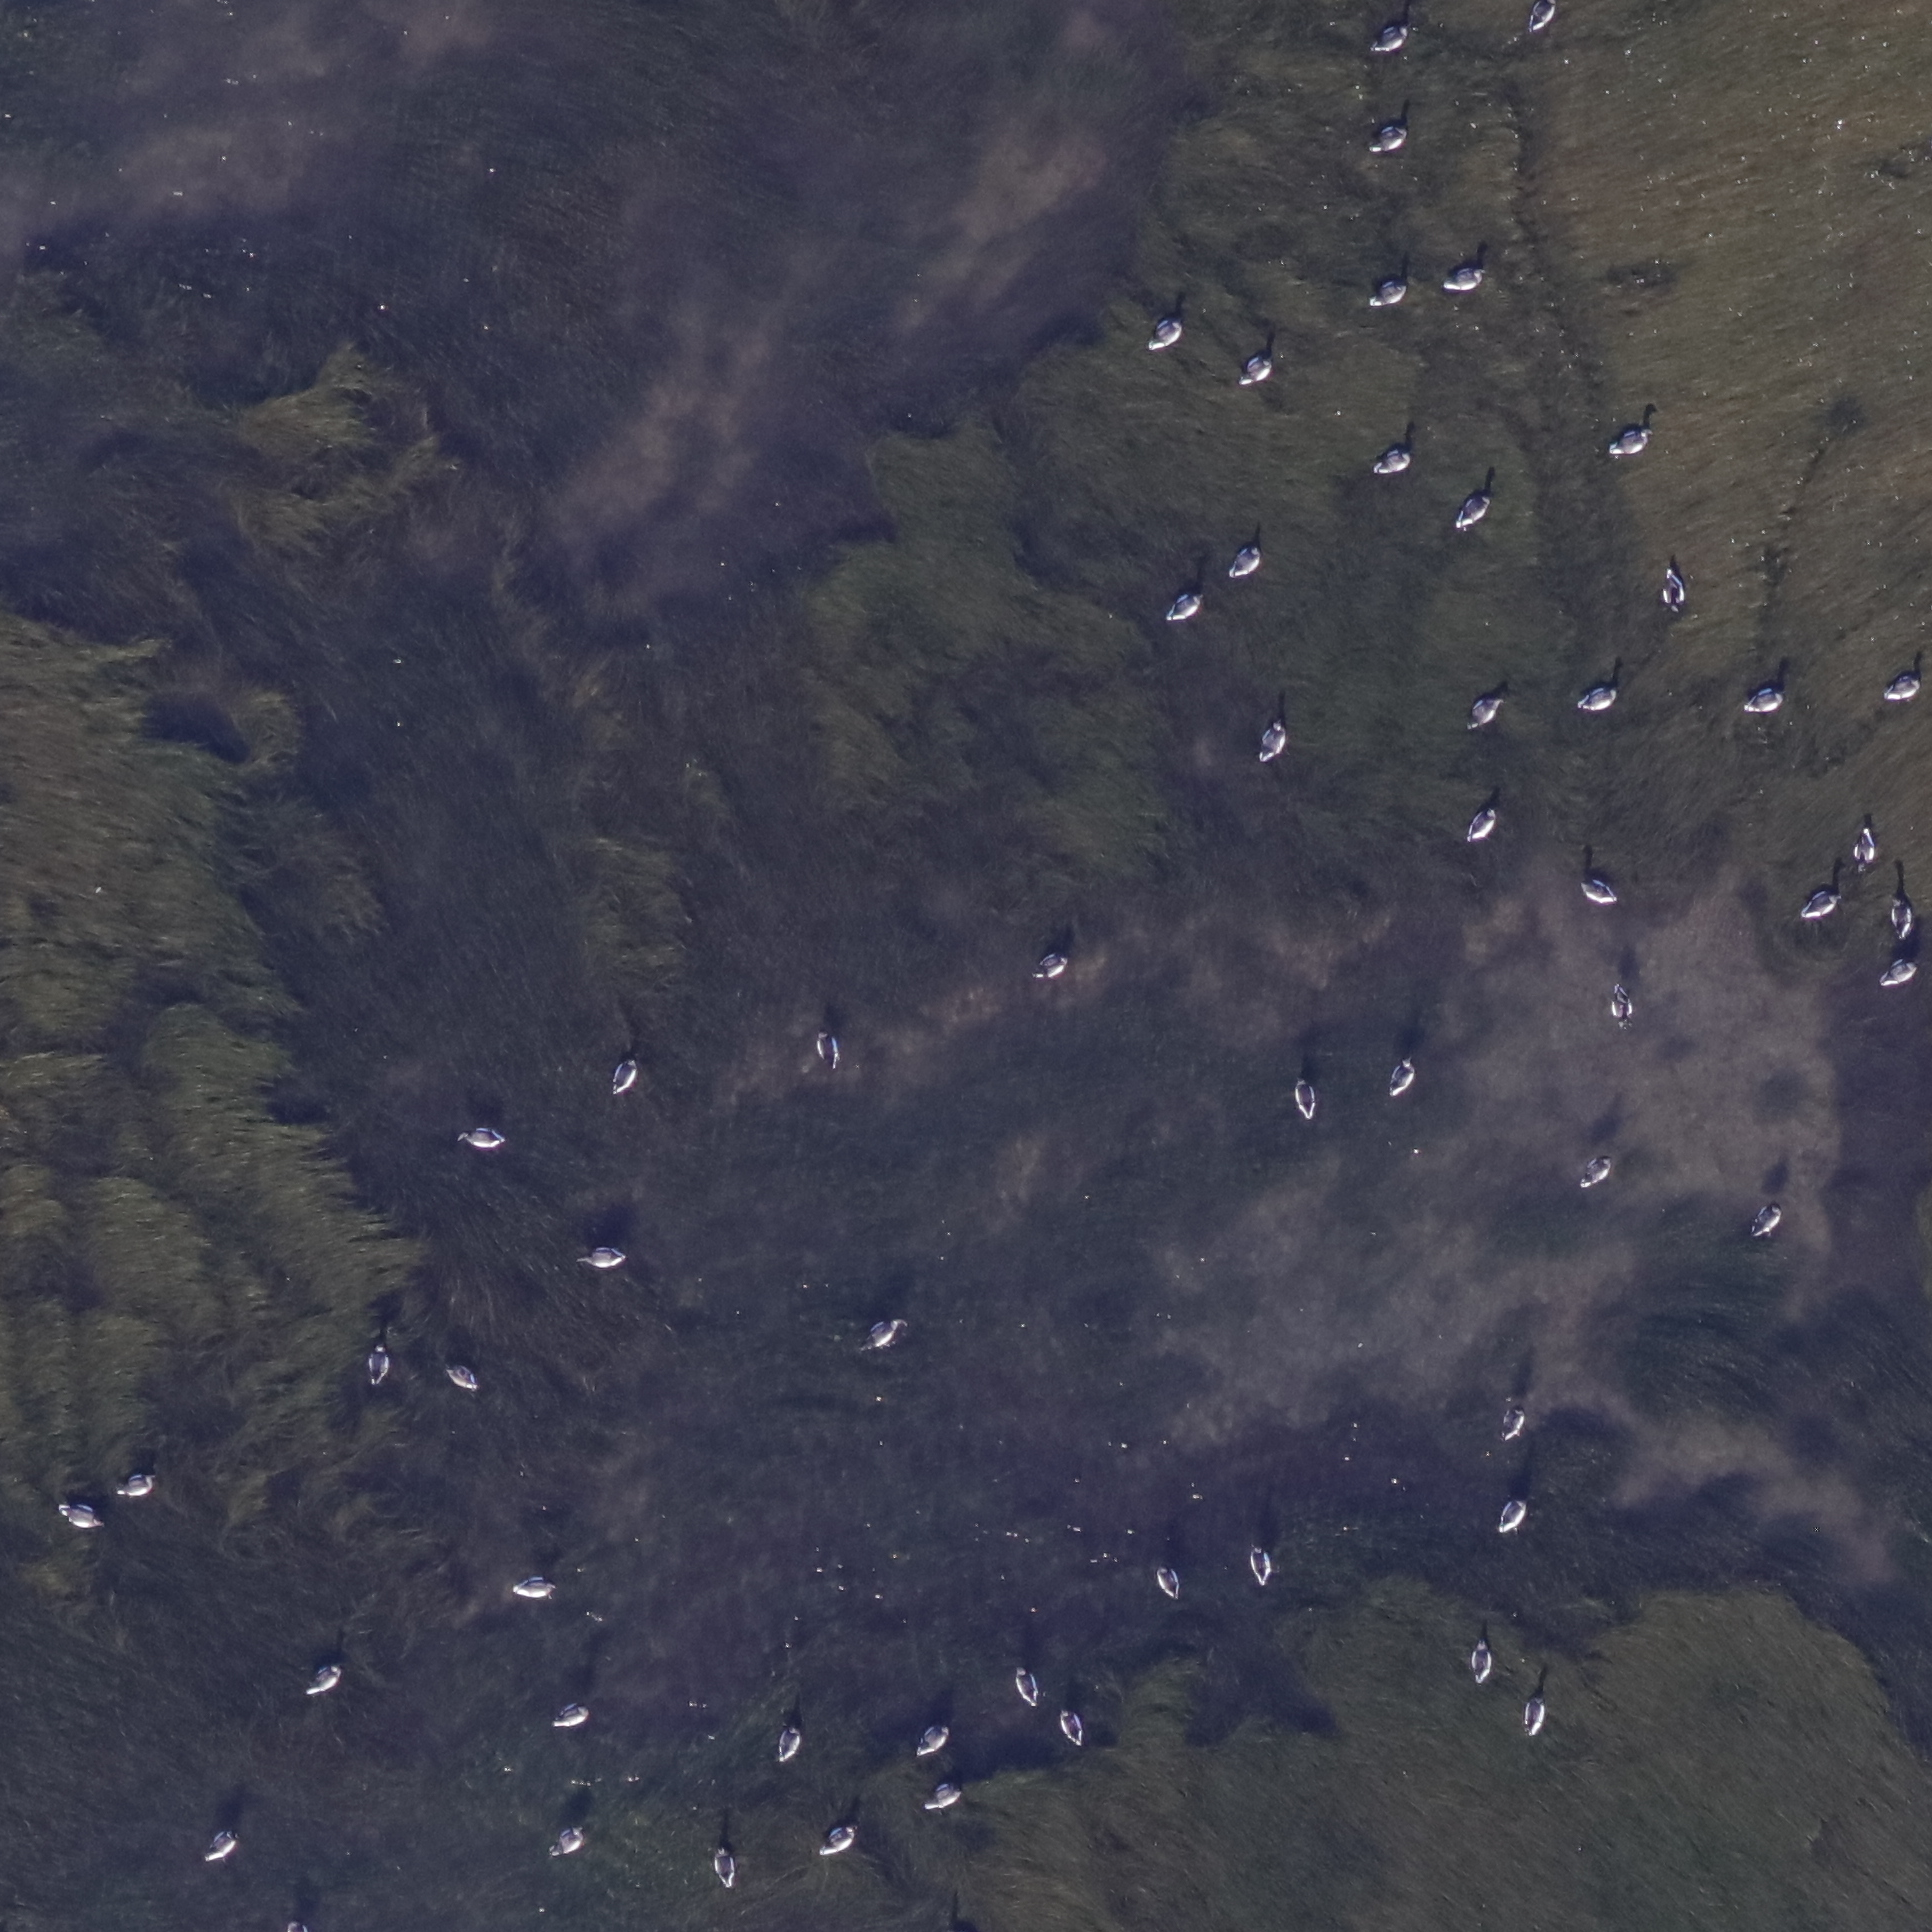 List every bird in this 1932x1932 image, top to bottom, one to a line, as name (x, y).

brant (1540, 9)
brant (1394, 37)
brant (1390, 138)
brant (1464, 278)
brant (1390, 291)
brant (1166, 333)
brant (1257, 370)
brant (1630, 440)
brant (1392, 461)
brant (1472, 510)
brant (1245, 561)
brant (1674, 588)
brant (1185, 607)
brant (1903, 687)
brant (1600, 698)
brant (1763, 700)
brant (1485, 713)
brant (1273, 742)
brant (1484, 825)
brant (1864, 849)
brant (1597, 890)
brant (1821, 904)
brant (1902, 916)
brant (1050, 966)
brant (1899, 971)
brant (1625, 1005)
brant (827, 1051)
brant (623, 1076)
brant (1401, 1077)
brant (1305, 1097)
brant (481, 1138)
brant (1597, 1170)
brant (1766, 1219)
brant (602, 1258)
brant (880, 1335)
brant (380, 1365)
brant (461, 1377)
brant (1515, 1423)
brant (135, 1485)
brant (1514, 1516)
brant (83, 1517)
brant (1260, 1564)
brant (1169, 1582)
brant (531, 1586)
brant (1482, 1662)
brant (325, 1681)
brant (1023, 1684)
brant (1535, 1714)
brant (572, 1716)
brant (1071, 1727)
brant (932, 1740)
brant (787, 1743)
brant (945, 1798)
brant (838, 1840)
brant (569, 1842)
brant (221, 1845)
brant (724, 1868)